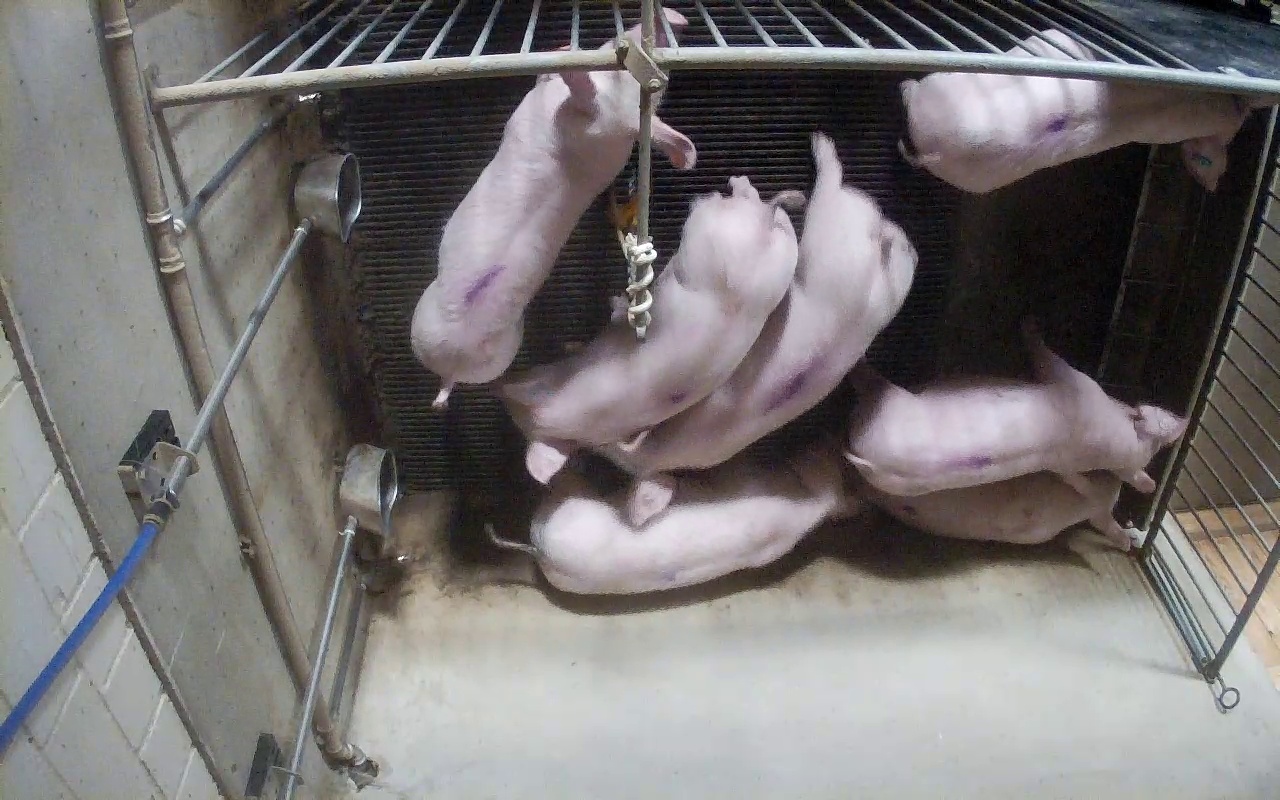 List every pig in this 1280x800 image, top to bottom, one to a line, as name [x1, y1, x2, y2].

pig [413, 9, 698, 411]
pig [899, 30, 1273, 195]
pig [588, 129, 918, 531]
pig [494, 177, 806, 481]
pig [840, 308, 1194, 498]
pig [483, 431, 869, 595]
pig [854, 467, 1133, 554]